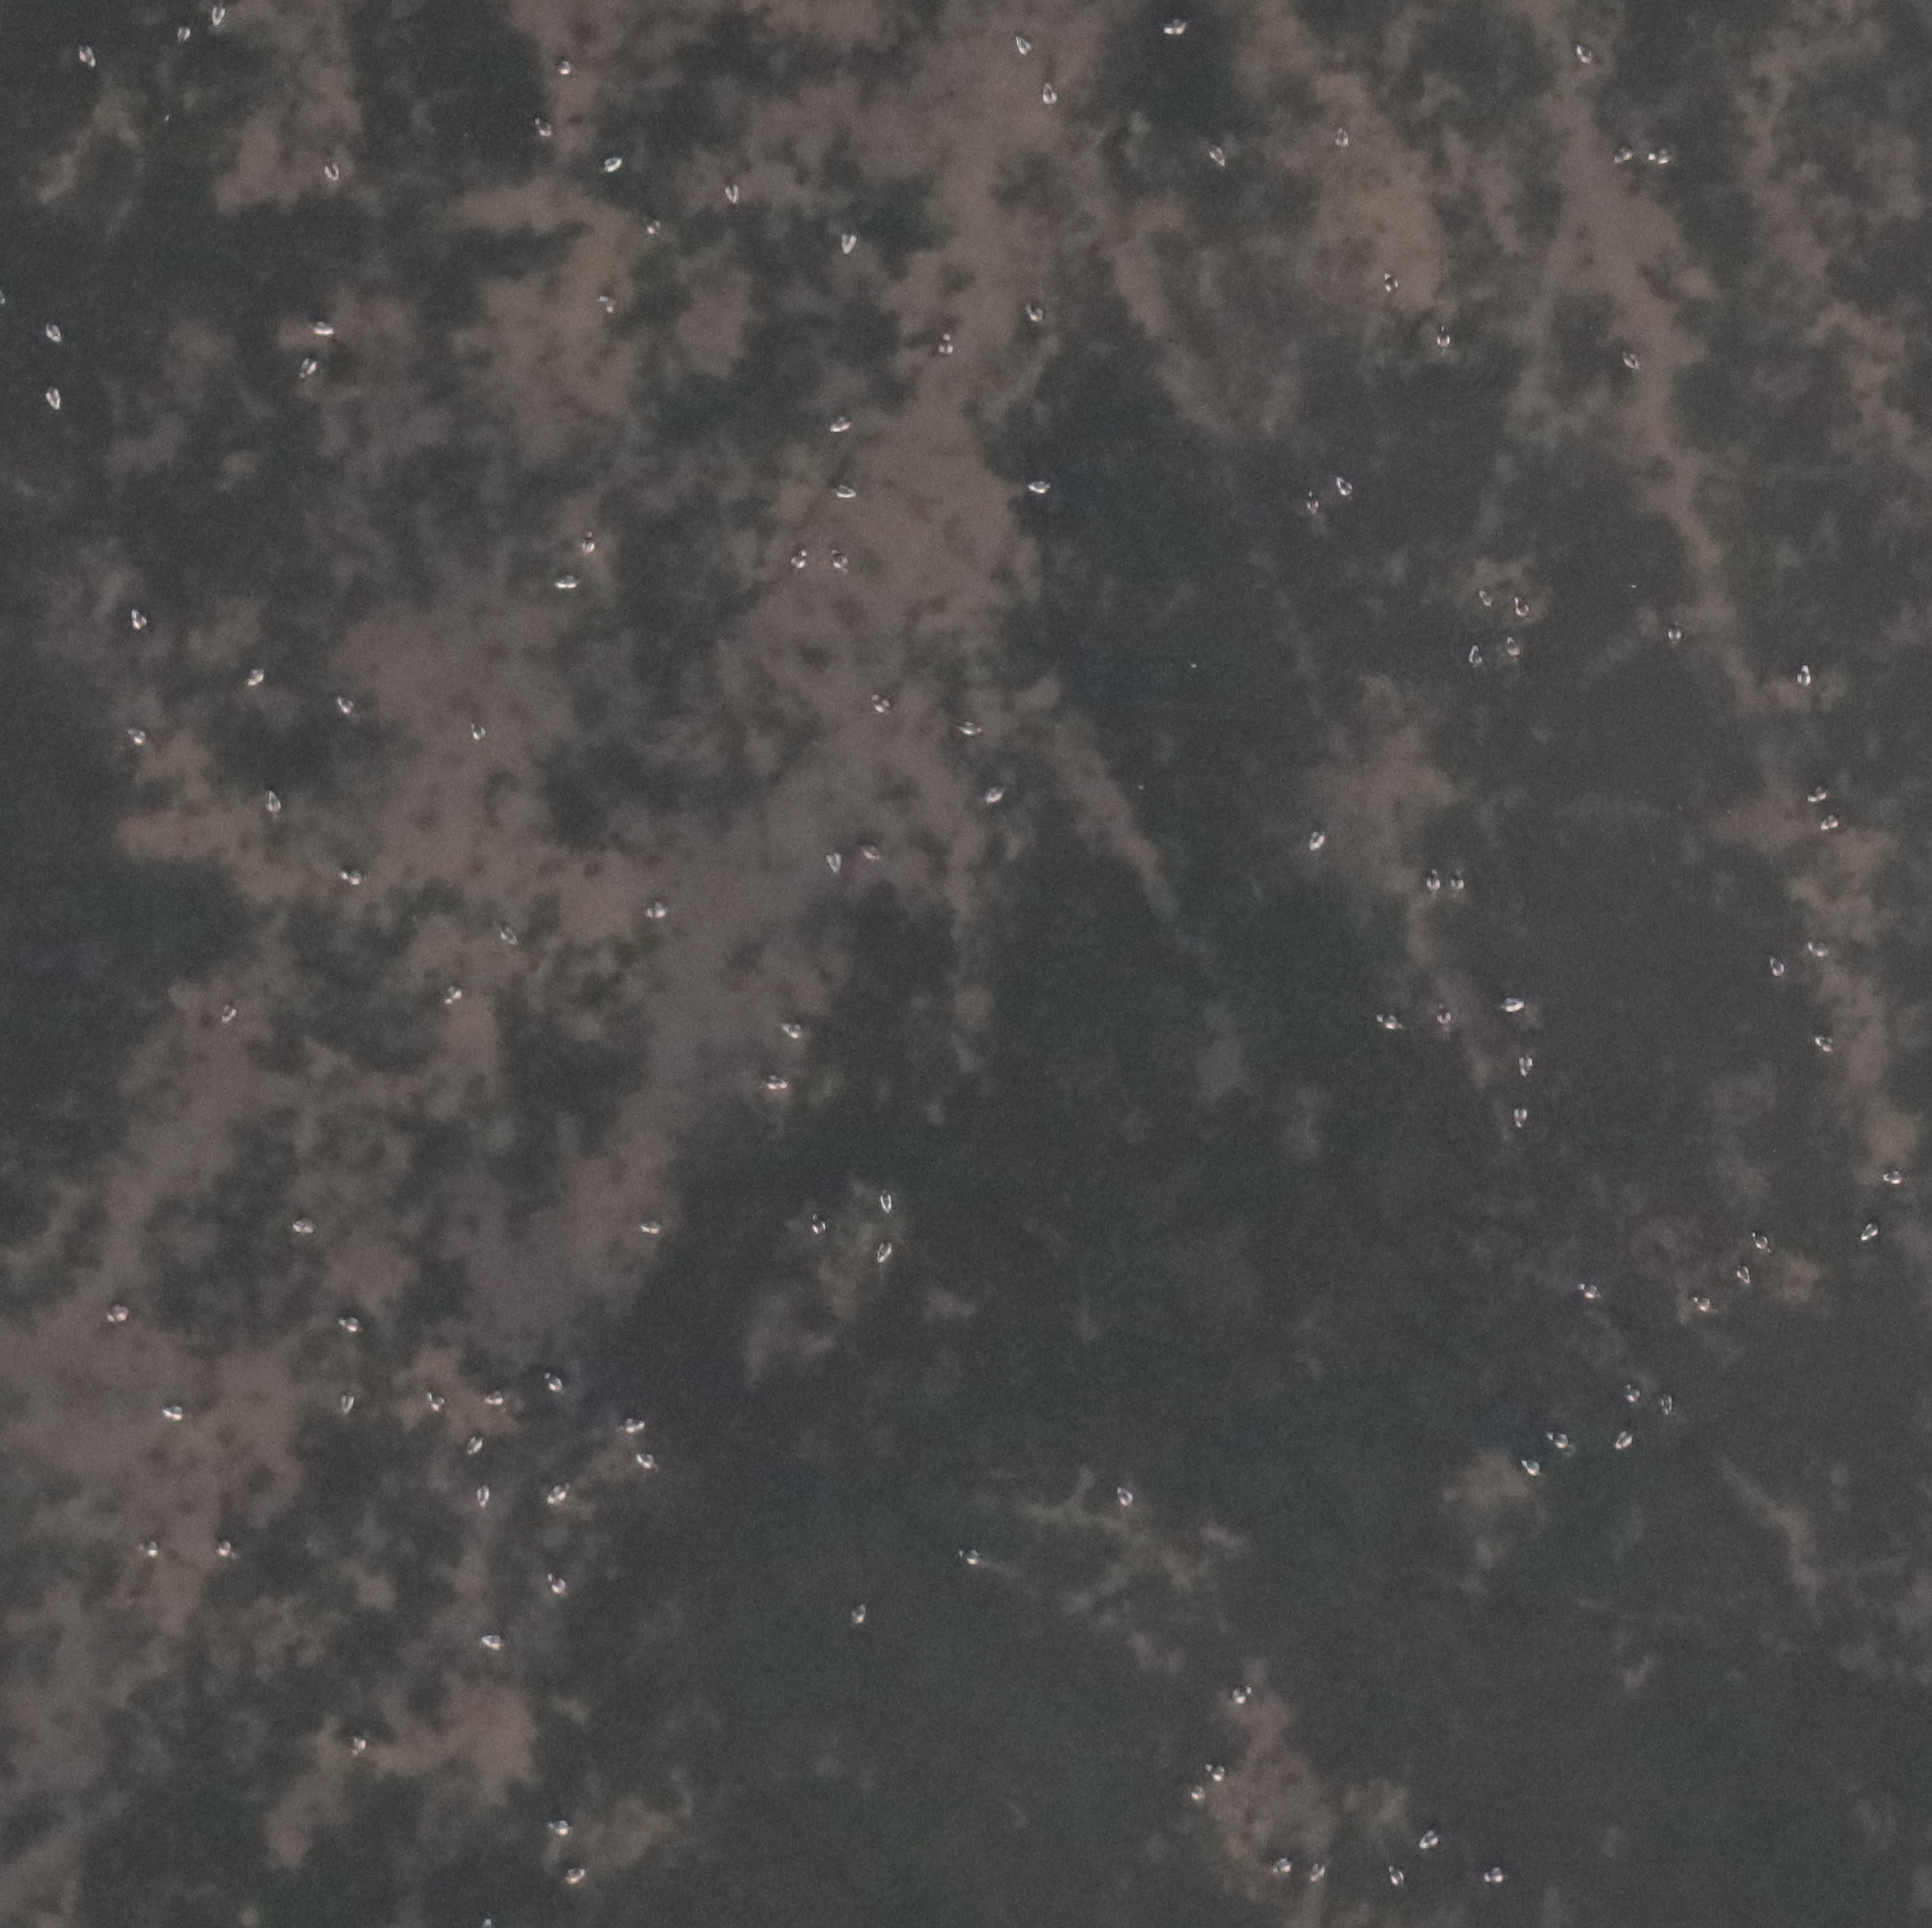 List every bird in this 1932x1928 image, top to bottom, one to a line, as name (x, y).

brant (227, 15)
brant (1176, 24)
brant (184, 30)
brant (1015, 46)
brant (1588, 53)
brant (92, 56)
brant (566, 59)
brant (1050, 103)
brant (541, 115)
brant (1627, 149)
brant (1220, 154)
brant (1339, 154)
brant (1662, 163)
brant (614, 166)
brant (348, 176)
brant (739, 196)
brant (653, 224)
brant (849, 242)
brant (1389, 284)
brant (614, 305)
brant (1038, 310)
brant (329, 319)
brant (1450, 336)
brant (943, 342)
brant (57, 343)
brant (1639, 361)
brant (317, 370)
brant (51, 404)
brant (835, 423)
brant (1353, 487)
brant (840, 489)
brant (1050, 490)
brant (1314, 511)
brant (587, 537)
brant (846, 559)
brant (802, 561)
brant (563, 586)
brant (1493, 601)
brant (1528, 608)
brant (146, 619)
brant (1681, 635)
brant (1520, 652)
brant (1481, 656)
brant (259, 681)
brant (1803, 684)
brant (348, 712)
brant (888, 713)
brant (131, 732)
brant (965, 732)
brant (484, 736)
brant (1811, 791)
brant (996, 797)
brant (264, 802)
brant (1830, 812)
brant (1322, 839)
brant (839, 861)
brant (877, 861)
brant (357, 882)
brant (1459, 883)
brant (1427, 884)
brant (663, 910)
brant (516, 929)
brant (1826, 951)
brant (1779, 962)
brant (448, 988)
brant (1527, 1002)
brant (1455, 1010)
brant (1393, 1011)
brant (220, 1012)
brant (796, 1039)
brant (1836, 1045)
brant (1533, 1069)
brant (782, 1088)
brant (1528, 1109)
brant (1897, 1179)
brant (888, 1204)
brant (816, 1222)
brant (306, 1223)
brant (663, 1231)
brant (1765, 1236)
brant (1867, 1237)
brant (882, 1257)
brant (1754, 1273)
brant (1592, 1296)
brant (1708, 1309)
brant (119, 1314)
brant (355, 1322)
brant (558, 1379)
brant (500, 1397)
brant (1632, 1400)
brant (176, 1403)
brant (356, 1403)
brant (441, 1407)
brant (1664, 1409)
brant (626, 1416)
brant (473, 1440)
brant (1559, 1443)
brant (1620, 1445)
brant (656, 1462)
brant (1537, 1464)
brant (476, 1488)
brant (553, 1492)
brant (1124, 1500)
brant (238, 1546)
brant (978, 1556)
brant (145, 1557)
brant (565, 1584)
brant (850, 1616)
brant (495, 1646)
brant (1245, 1681)
brant (364, 1738)
brant (1215, 1769)
brant (1194, 1791)
brant (558, 1828)
brant (1431, 1841)
brant (1290, 1869)
brant (1502, 1875)
brant (582, 1877)
brant (1321, 1878)
brant (1390, 1879)